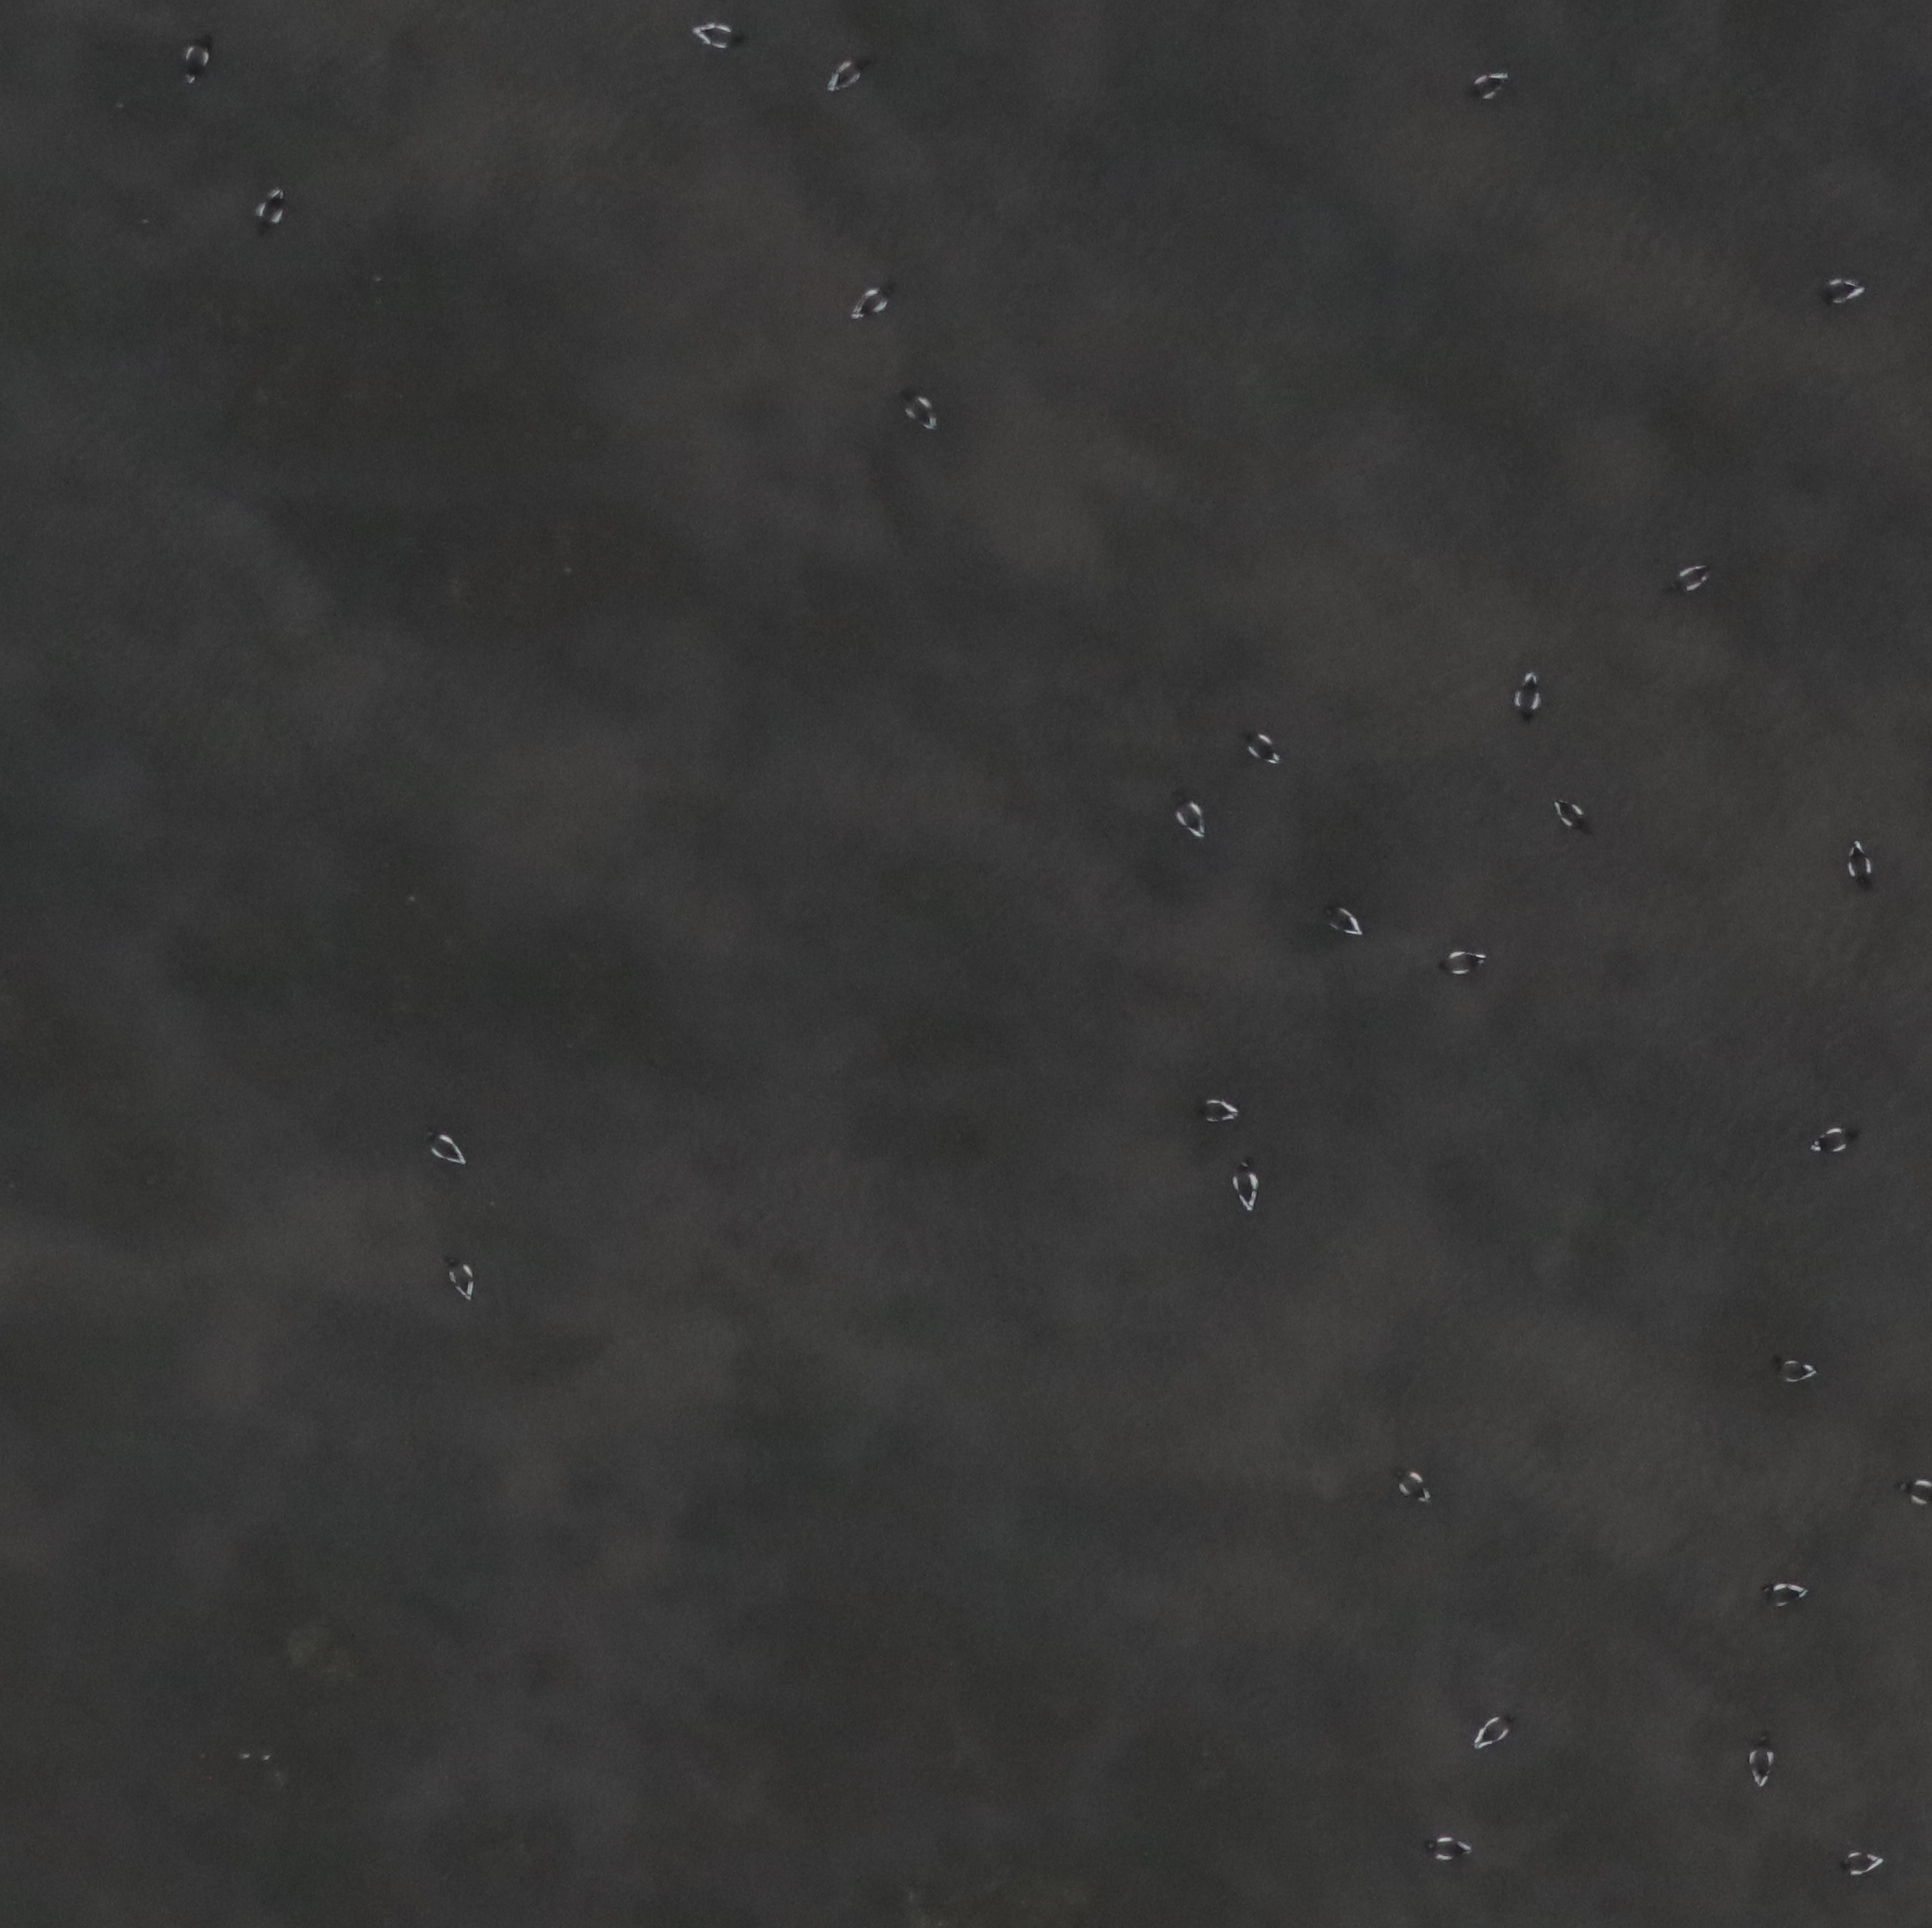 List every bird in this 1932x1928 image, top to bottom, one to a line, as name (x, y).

brant (718, 37)
brant (197, 58)
brant (848, 74)
brant (1489, 83)
brant (271, 211)
brant (1841, 290)
brant (874, 303)
brant (919, 408)
brant (1692, 578)
brant (1528, 696)
brant (1261, 746)
brant (1189, 816)
brant (1571, 816)
brant (1859, 864)
brant (1343, 919)
brant (1462, 962)
brant (1215, 1110)
brant (1833, 1140)
brant (443, 1146)
brant (1245, 1185)
brant (459, 1278)
brant (1792, 1369)
brant (1413, 1486)
brant (1924, 1491)
brant (1785, 1593)
brant (1495, 1731)
brant (1761, 1761)
brant (1446, 1849)
brant (1860, 1862)